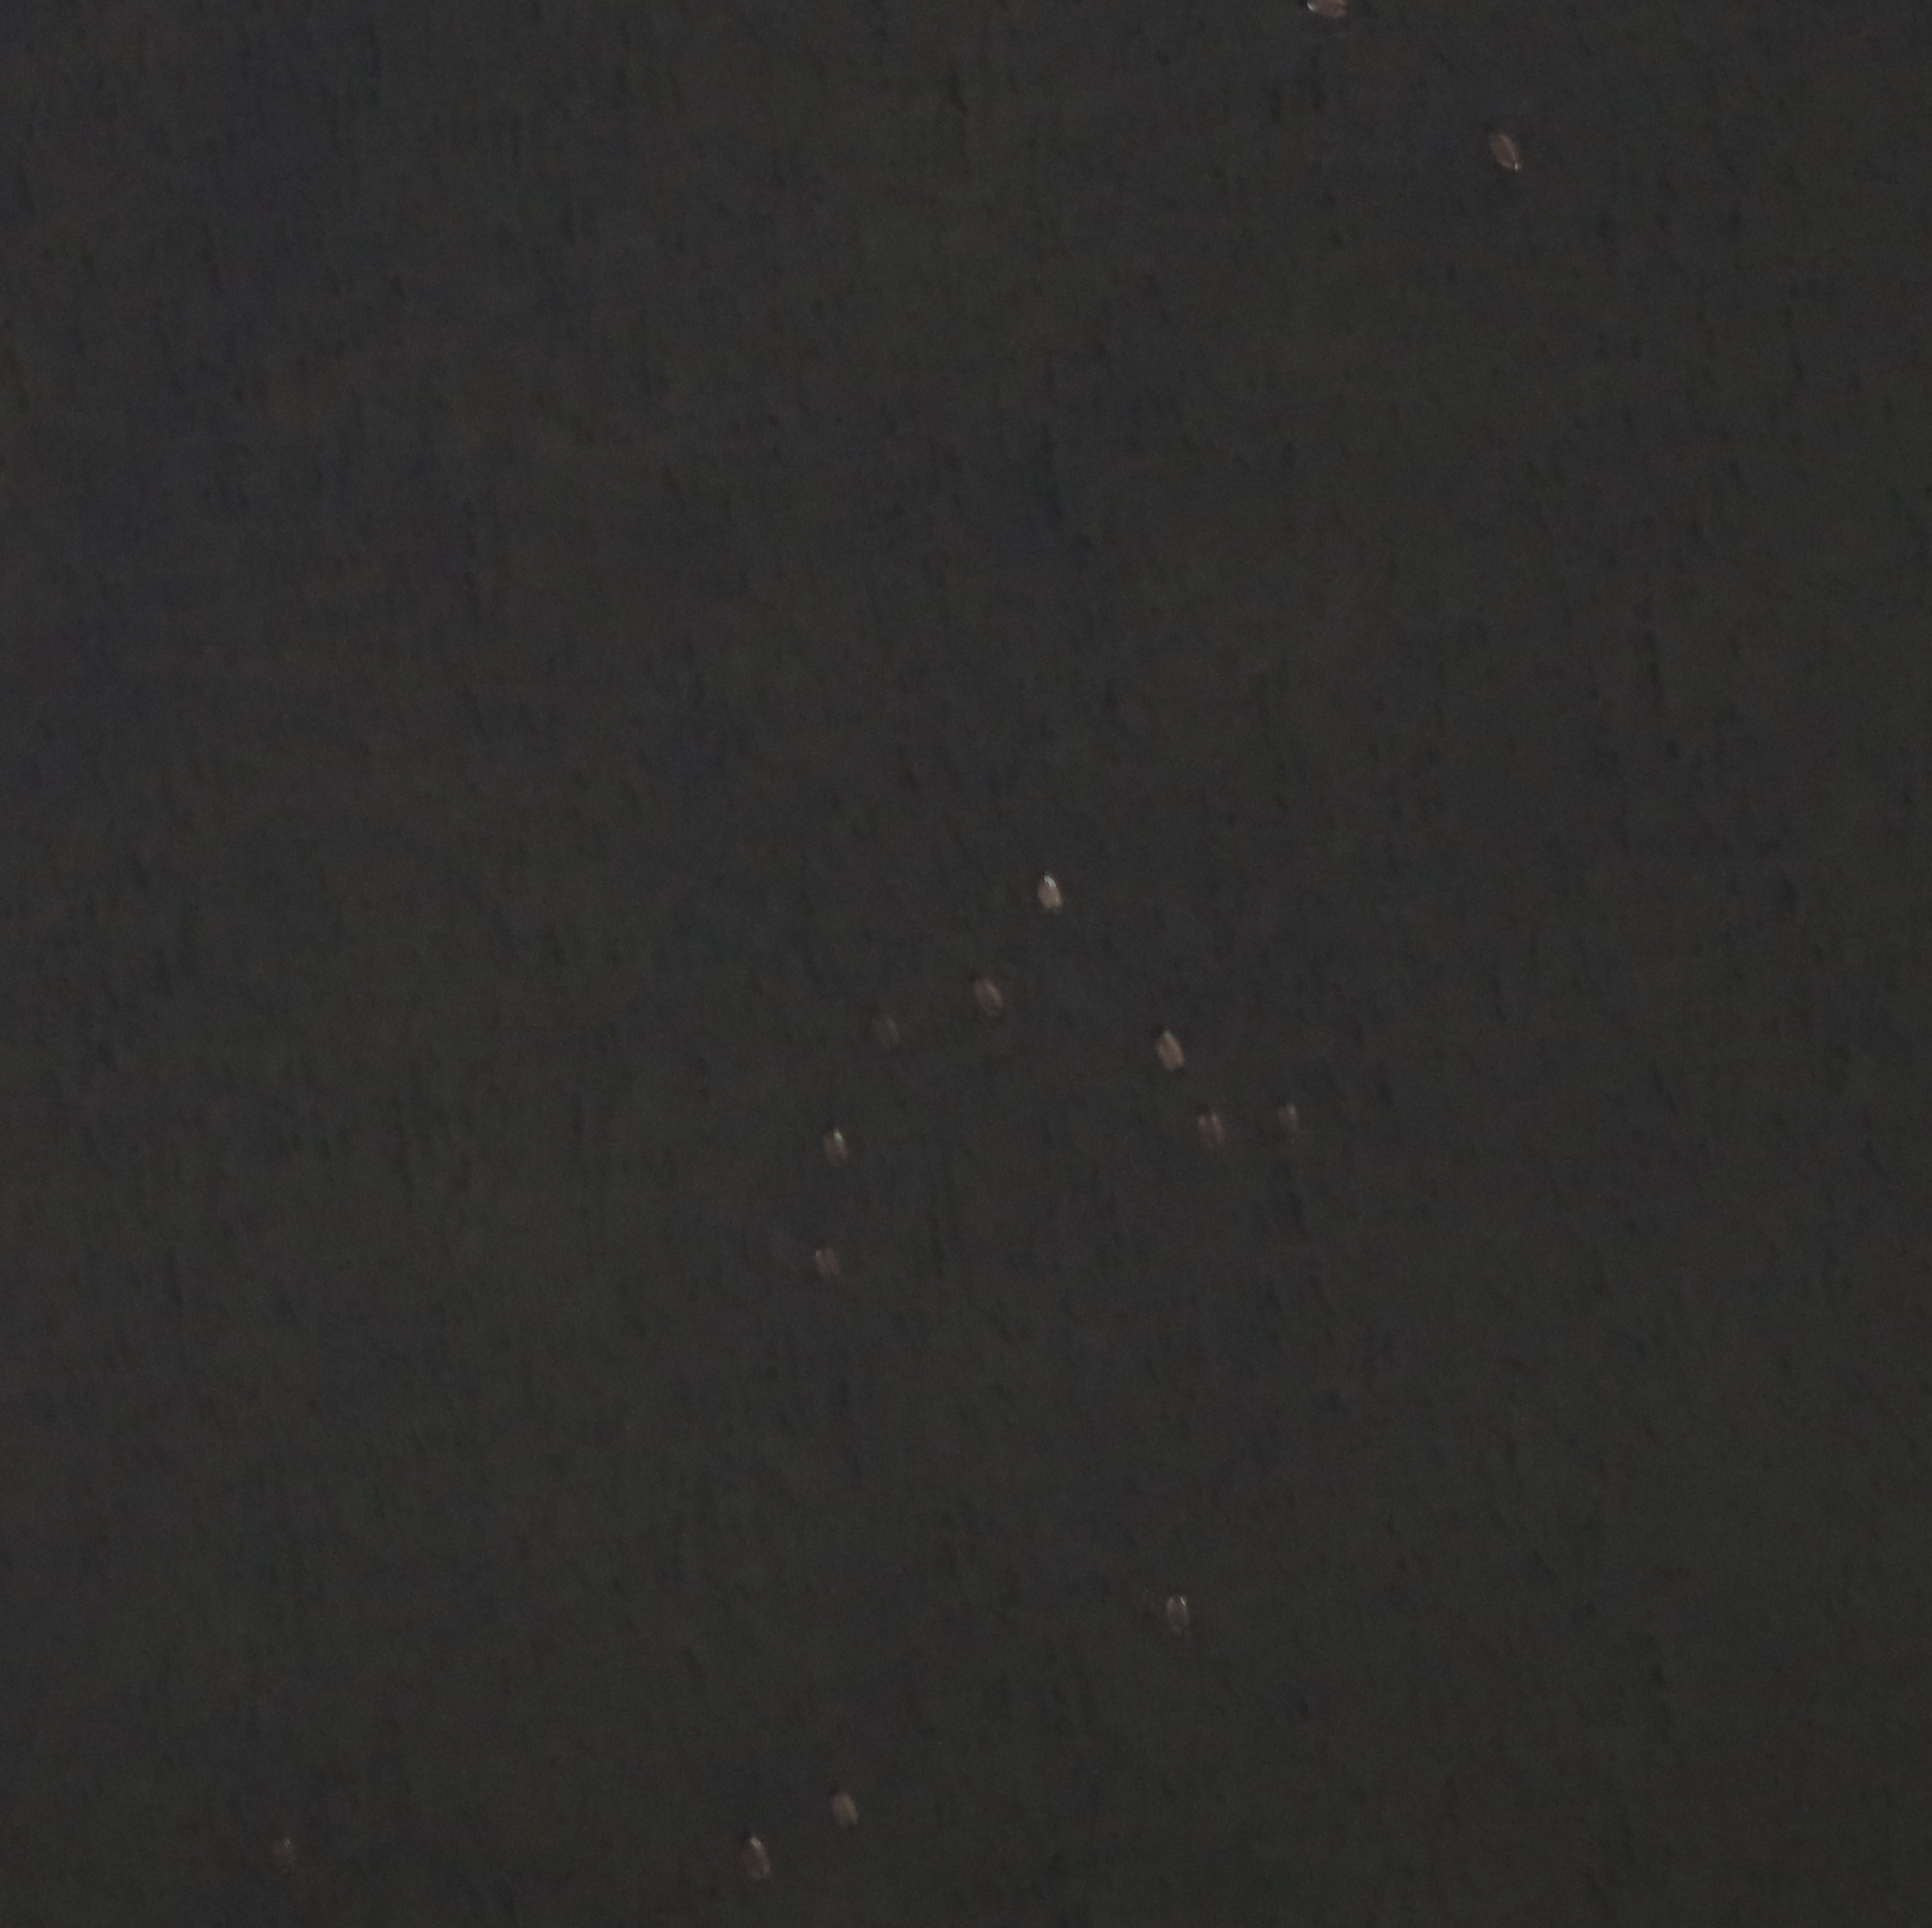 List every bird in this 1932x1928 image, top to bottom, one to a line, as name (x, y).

Canada goose (1328, 7)
Canada goose (1504, 147)
Canada goose (1048, 888)
Canada goose (987, 999)
Canada goose (881, 1030)
Canada goose (1170, 1051)
Canada goose (1284, 1117)
Canada goose (1212, 1124)
Canada goose (837, 1147)
Canada goose (822, 1266)
Canada goose (1180, 1615)
Canada goose (844, 1808)
Canada goose (757, 1853)